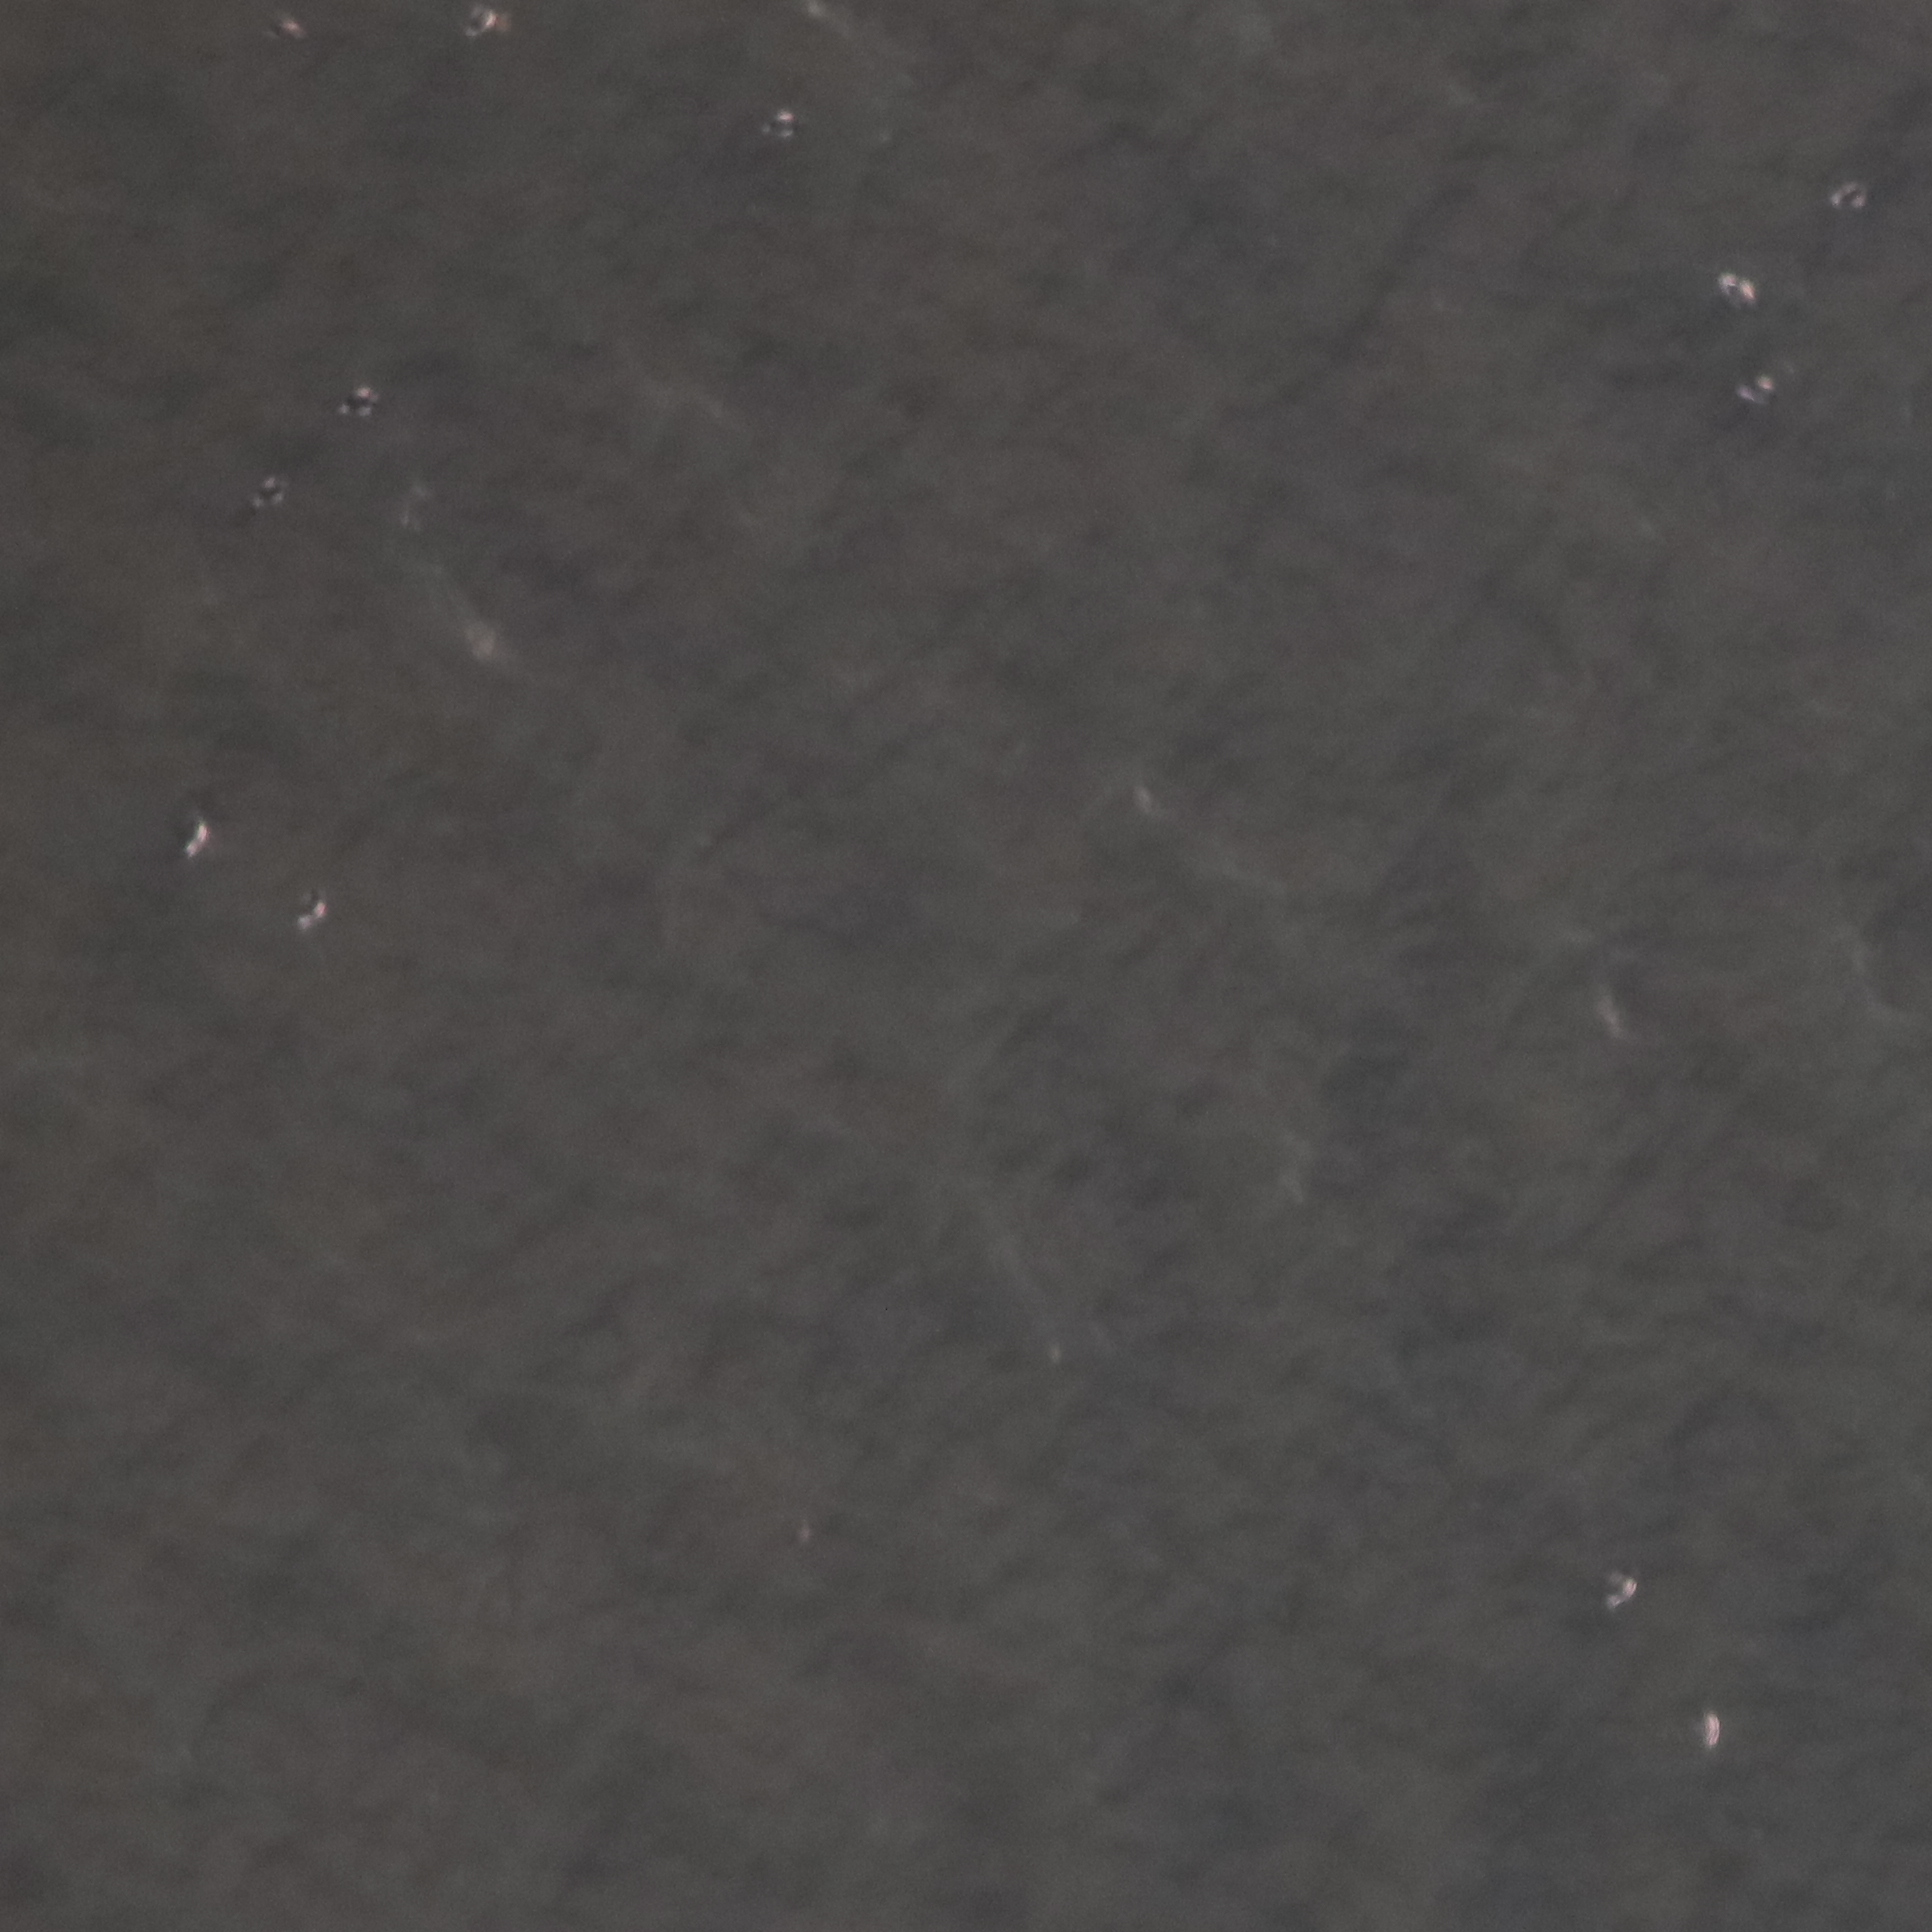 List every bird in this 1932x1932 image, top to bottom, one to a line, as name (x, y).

brant (482, 19)
brant (284, 29)
brant (786, 123)
brant (1856, 196)
brant (1736, 288)
brant (1759, 391)
brant (362, 401)
brant (273, 490)
brant (192, 837)
brant (312, 907)
brant (1616, 1587)
brant (1707, 1720)